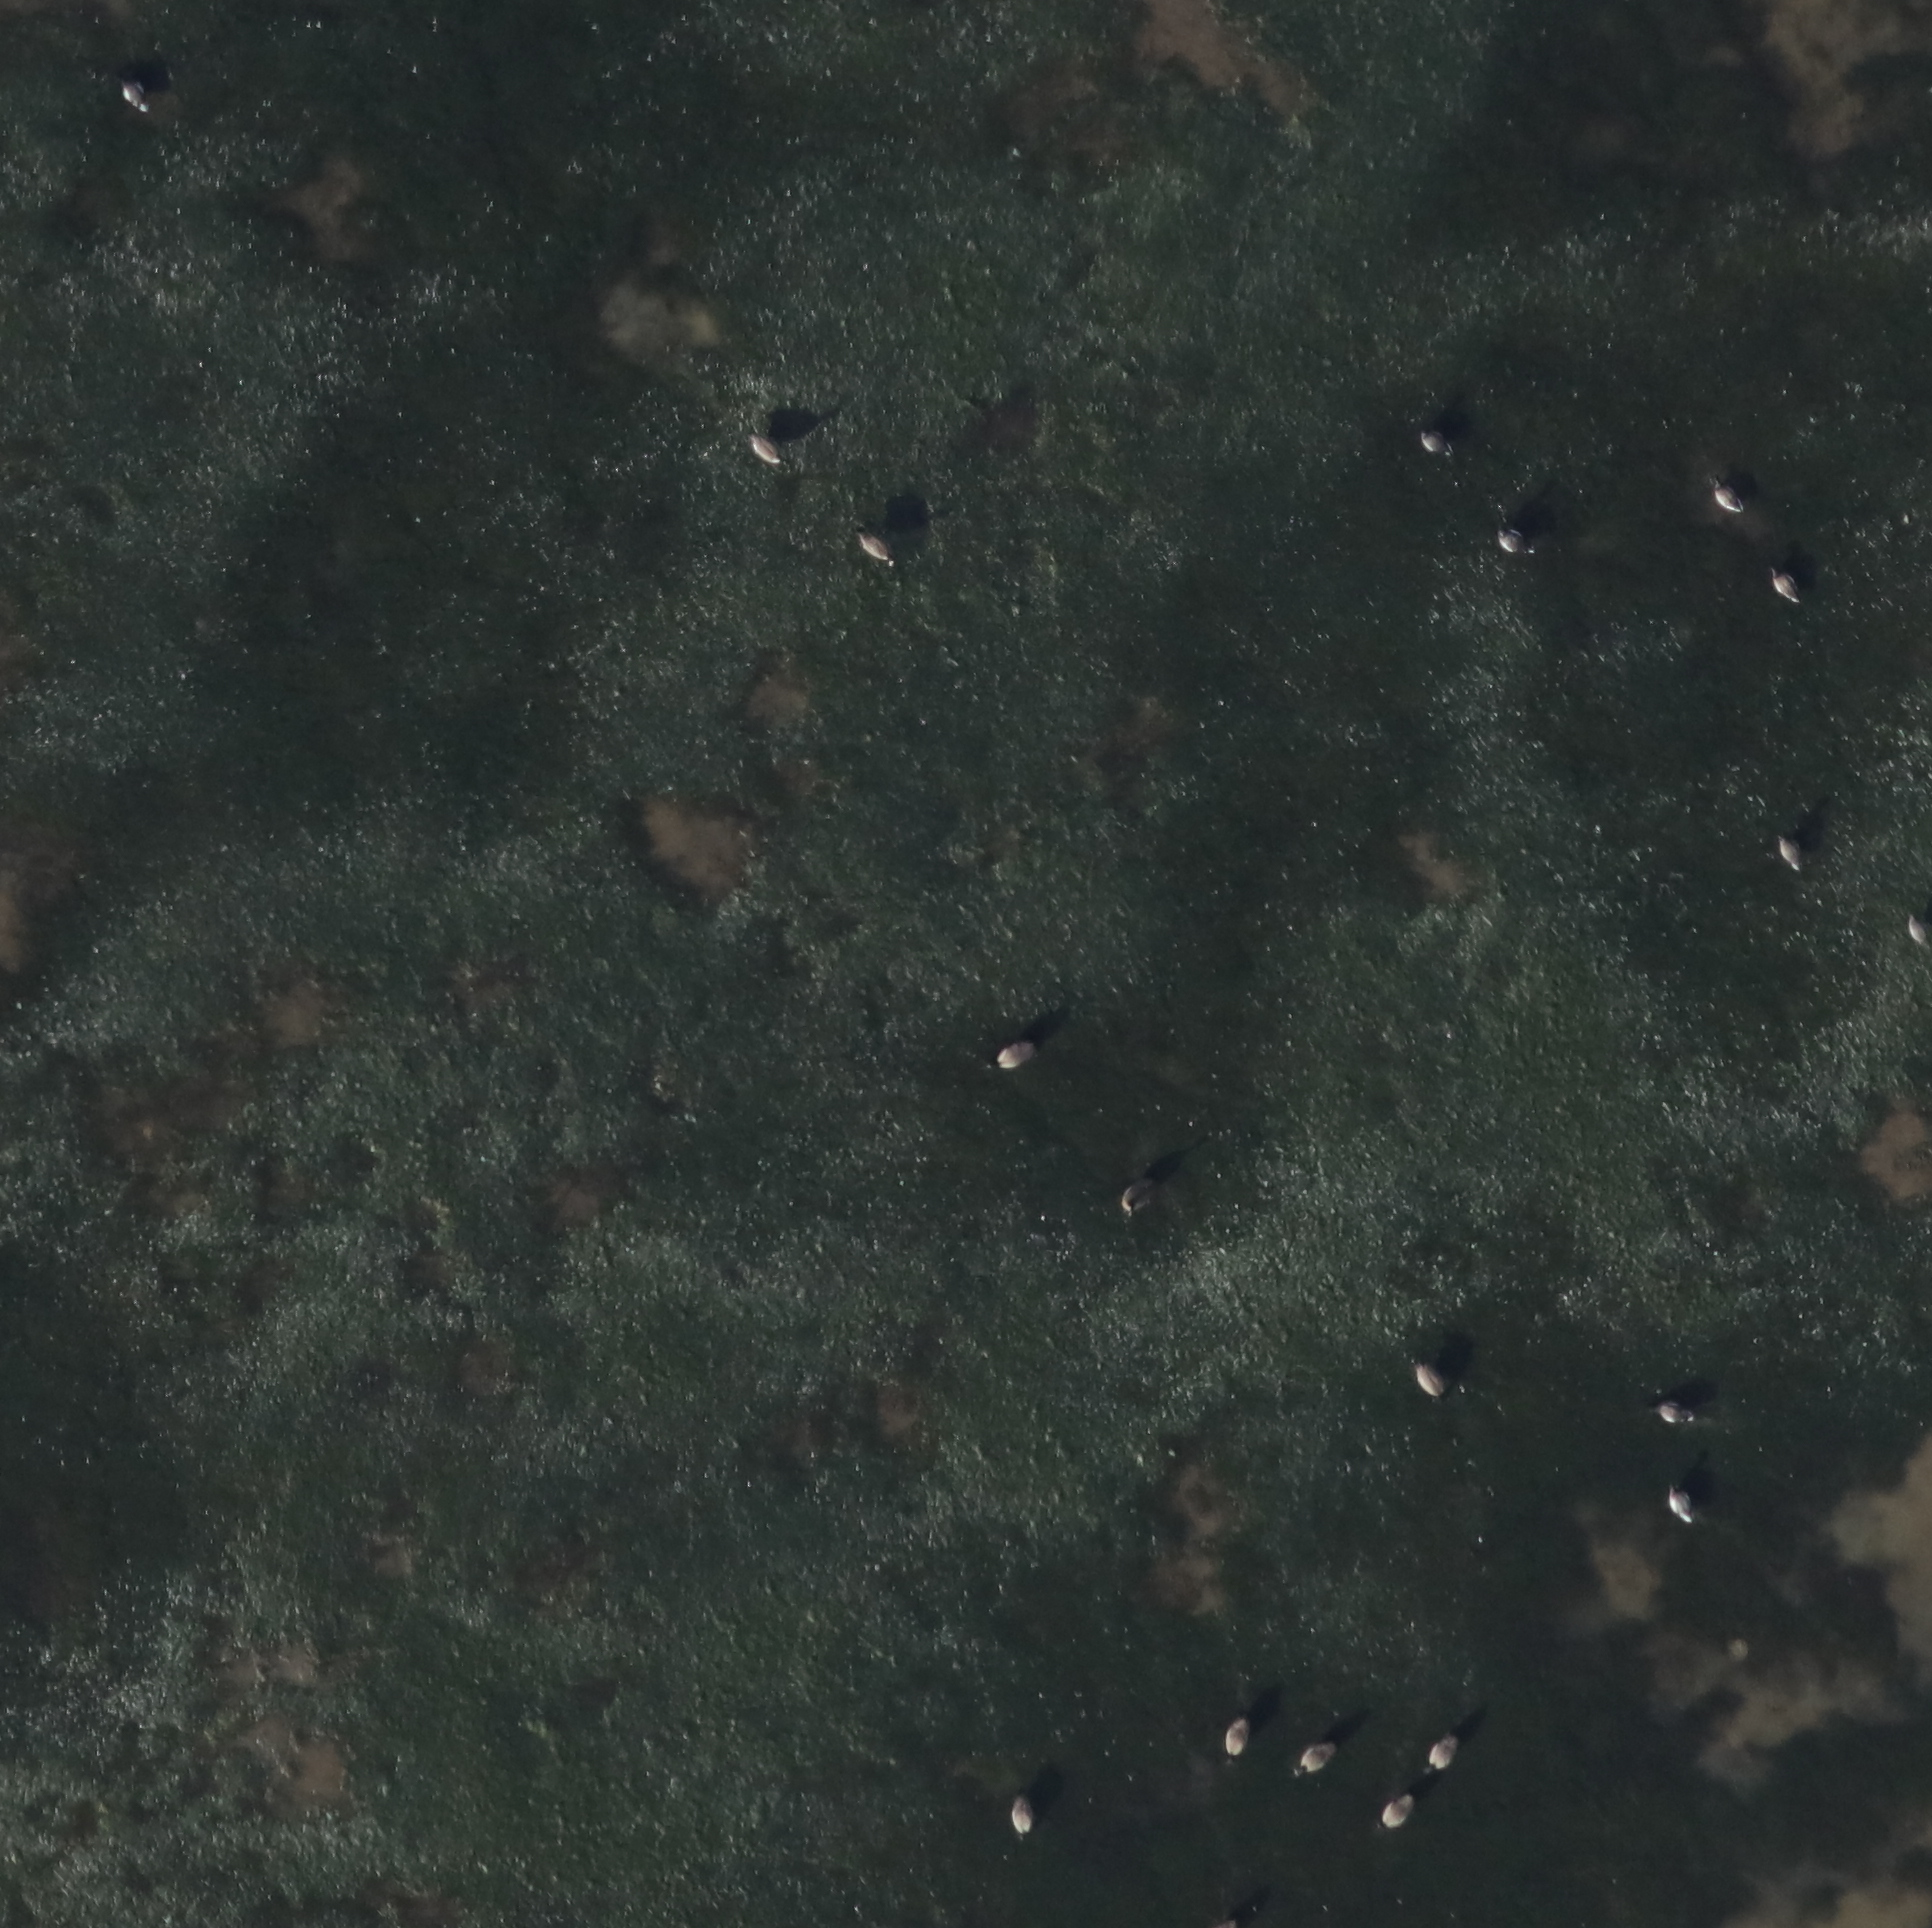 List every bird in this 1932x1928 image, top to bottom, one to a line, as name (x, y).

brant (135, 92)
brant (1436, 440)
Canada goose (766, 446)
brant (1728, 494)
brant (1511, 537)
Canada goose (875, 545)
brant (1787, 583)
brant (1791, 850)
brant (1919, 931)
Canada goose (1016, 1053)
Canada goose (1139, 1197)
Canada goose (1434, 1378)
brant (1674, 1410)
brant (1681, 1501)
Canada goose (1237, 1735)
Canada goose (1444, 1755)
Canada goose (1317, 1756)
Canada goose (1399, 1814)
Canada goose (1022, 1816)